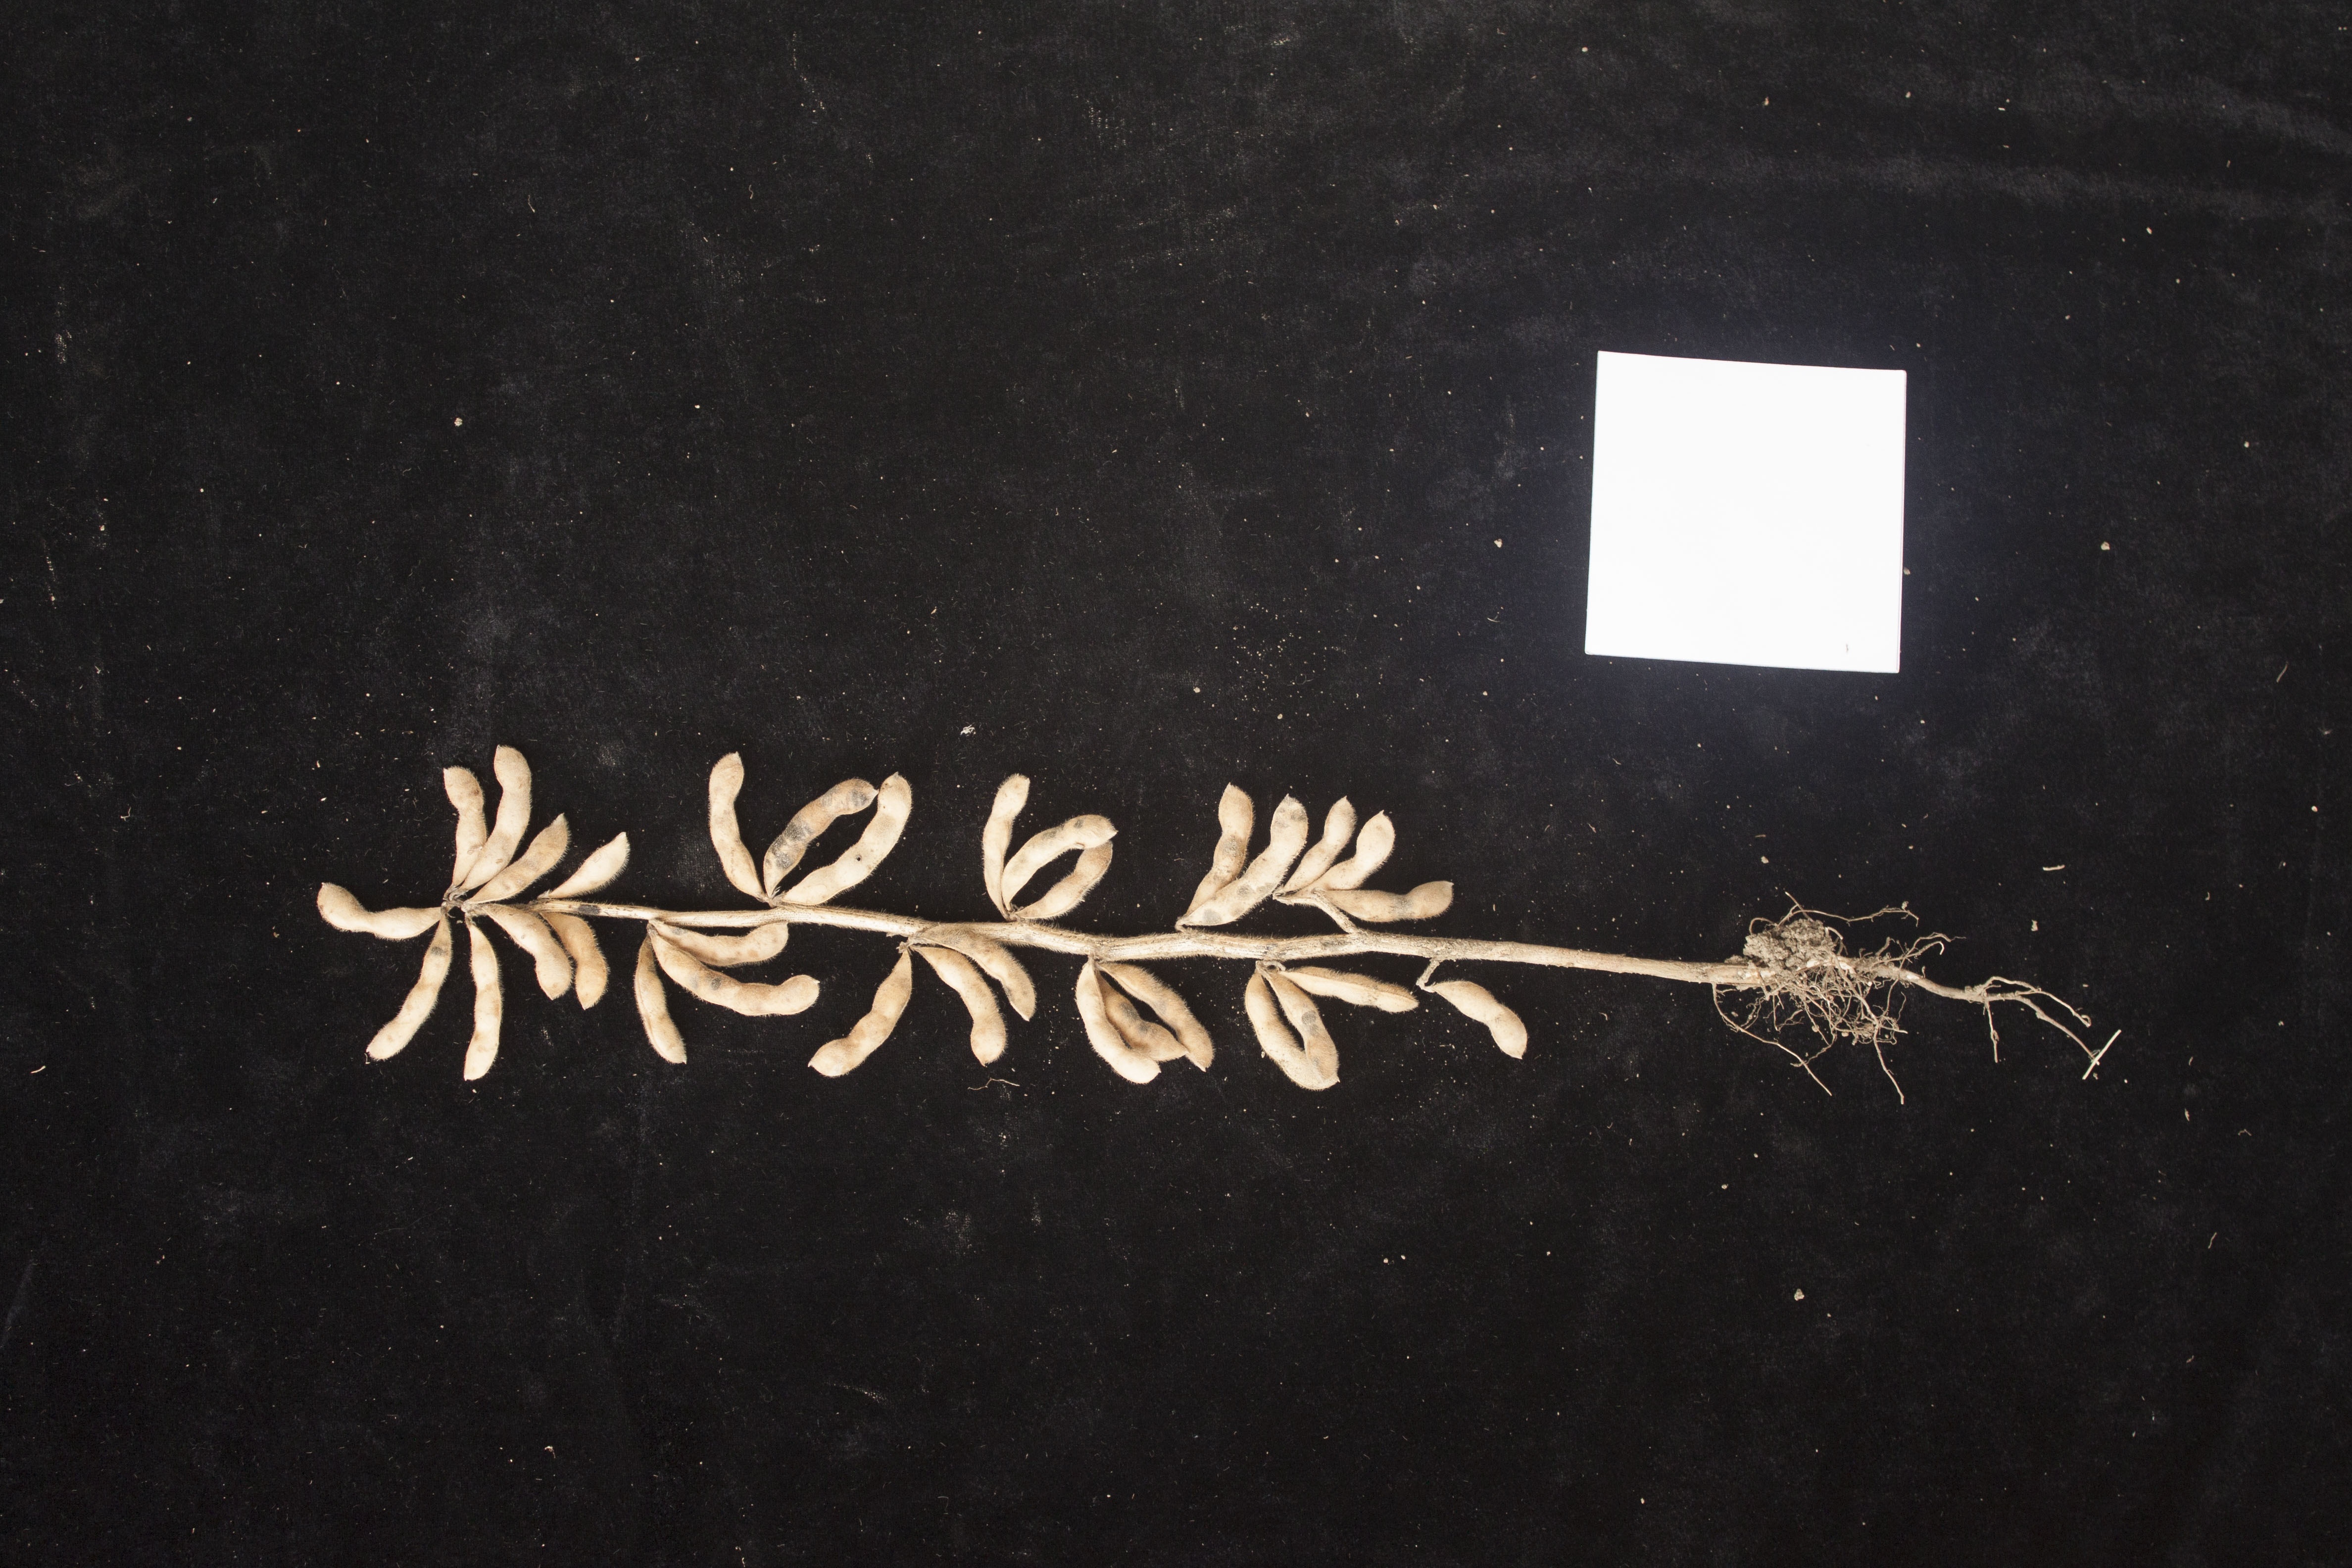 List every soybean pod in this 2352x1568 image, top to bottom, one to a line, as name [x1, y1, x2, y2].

soybean pod [449, 745, 532, 900]
soybean pod [707, 754, 773, 908]
soybean pod [442, 768, 488, 898]
soybean pod [981, 773, 1031, 921]
soybean pod [780, 773, 914, 907]
soybean pod [763, 780, 878, 898]
soybean pod [1186, 783, 1255, 912]
soybean pod [1176, 795, 1309, 928]
soybean pod [1274, 795, 1358, 895]
soybean pod [1295, 811, 1396, 896]
soybean pod [469, 813, 571, 904]
soybean pod [999, 815, 1119, 908]
soybean pod [537, 830, 631, 900]
soybean pod [1008, 842, 1113, 923]
soybean pod [1317, 882, 1455, 925]
soybean pod [317, 883, 445, 942]
soybean pod [469, 904, 573, 1003]
soybean pod [540, 916, 609, 1013]
soybean pod [367, 916, 453, 1062]
soybean pod [648, 917, 790, 968]
soybean pod [462, 920, 504, 1082]
soybean pod [649, 927, 820, 1019]
soybean pod [907, 931, 1038, 1024]
soybean pod [632, 934, 687, 1066]
soybean pod [807, 946, 913, 1079]
soybean pod [911, 947, 1008, 1067]
soybean pod [1076, 956, 1162, 1086]
soybean pod [1098, 962, 1215, 1073]
soybean pod [1283, 966, 1419, 1015]
soybean pod [1244, 971, 1339, 1091]
soybean pod [1258, 971, 1339, 1074]
soybean pod [1099, 975, 1187, 1064]
soybean pod [1425, 980, 1528, 1061]